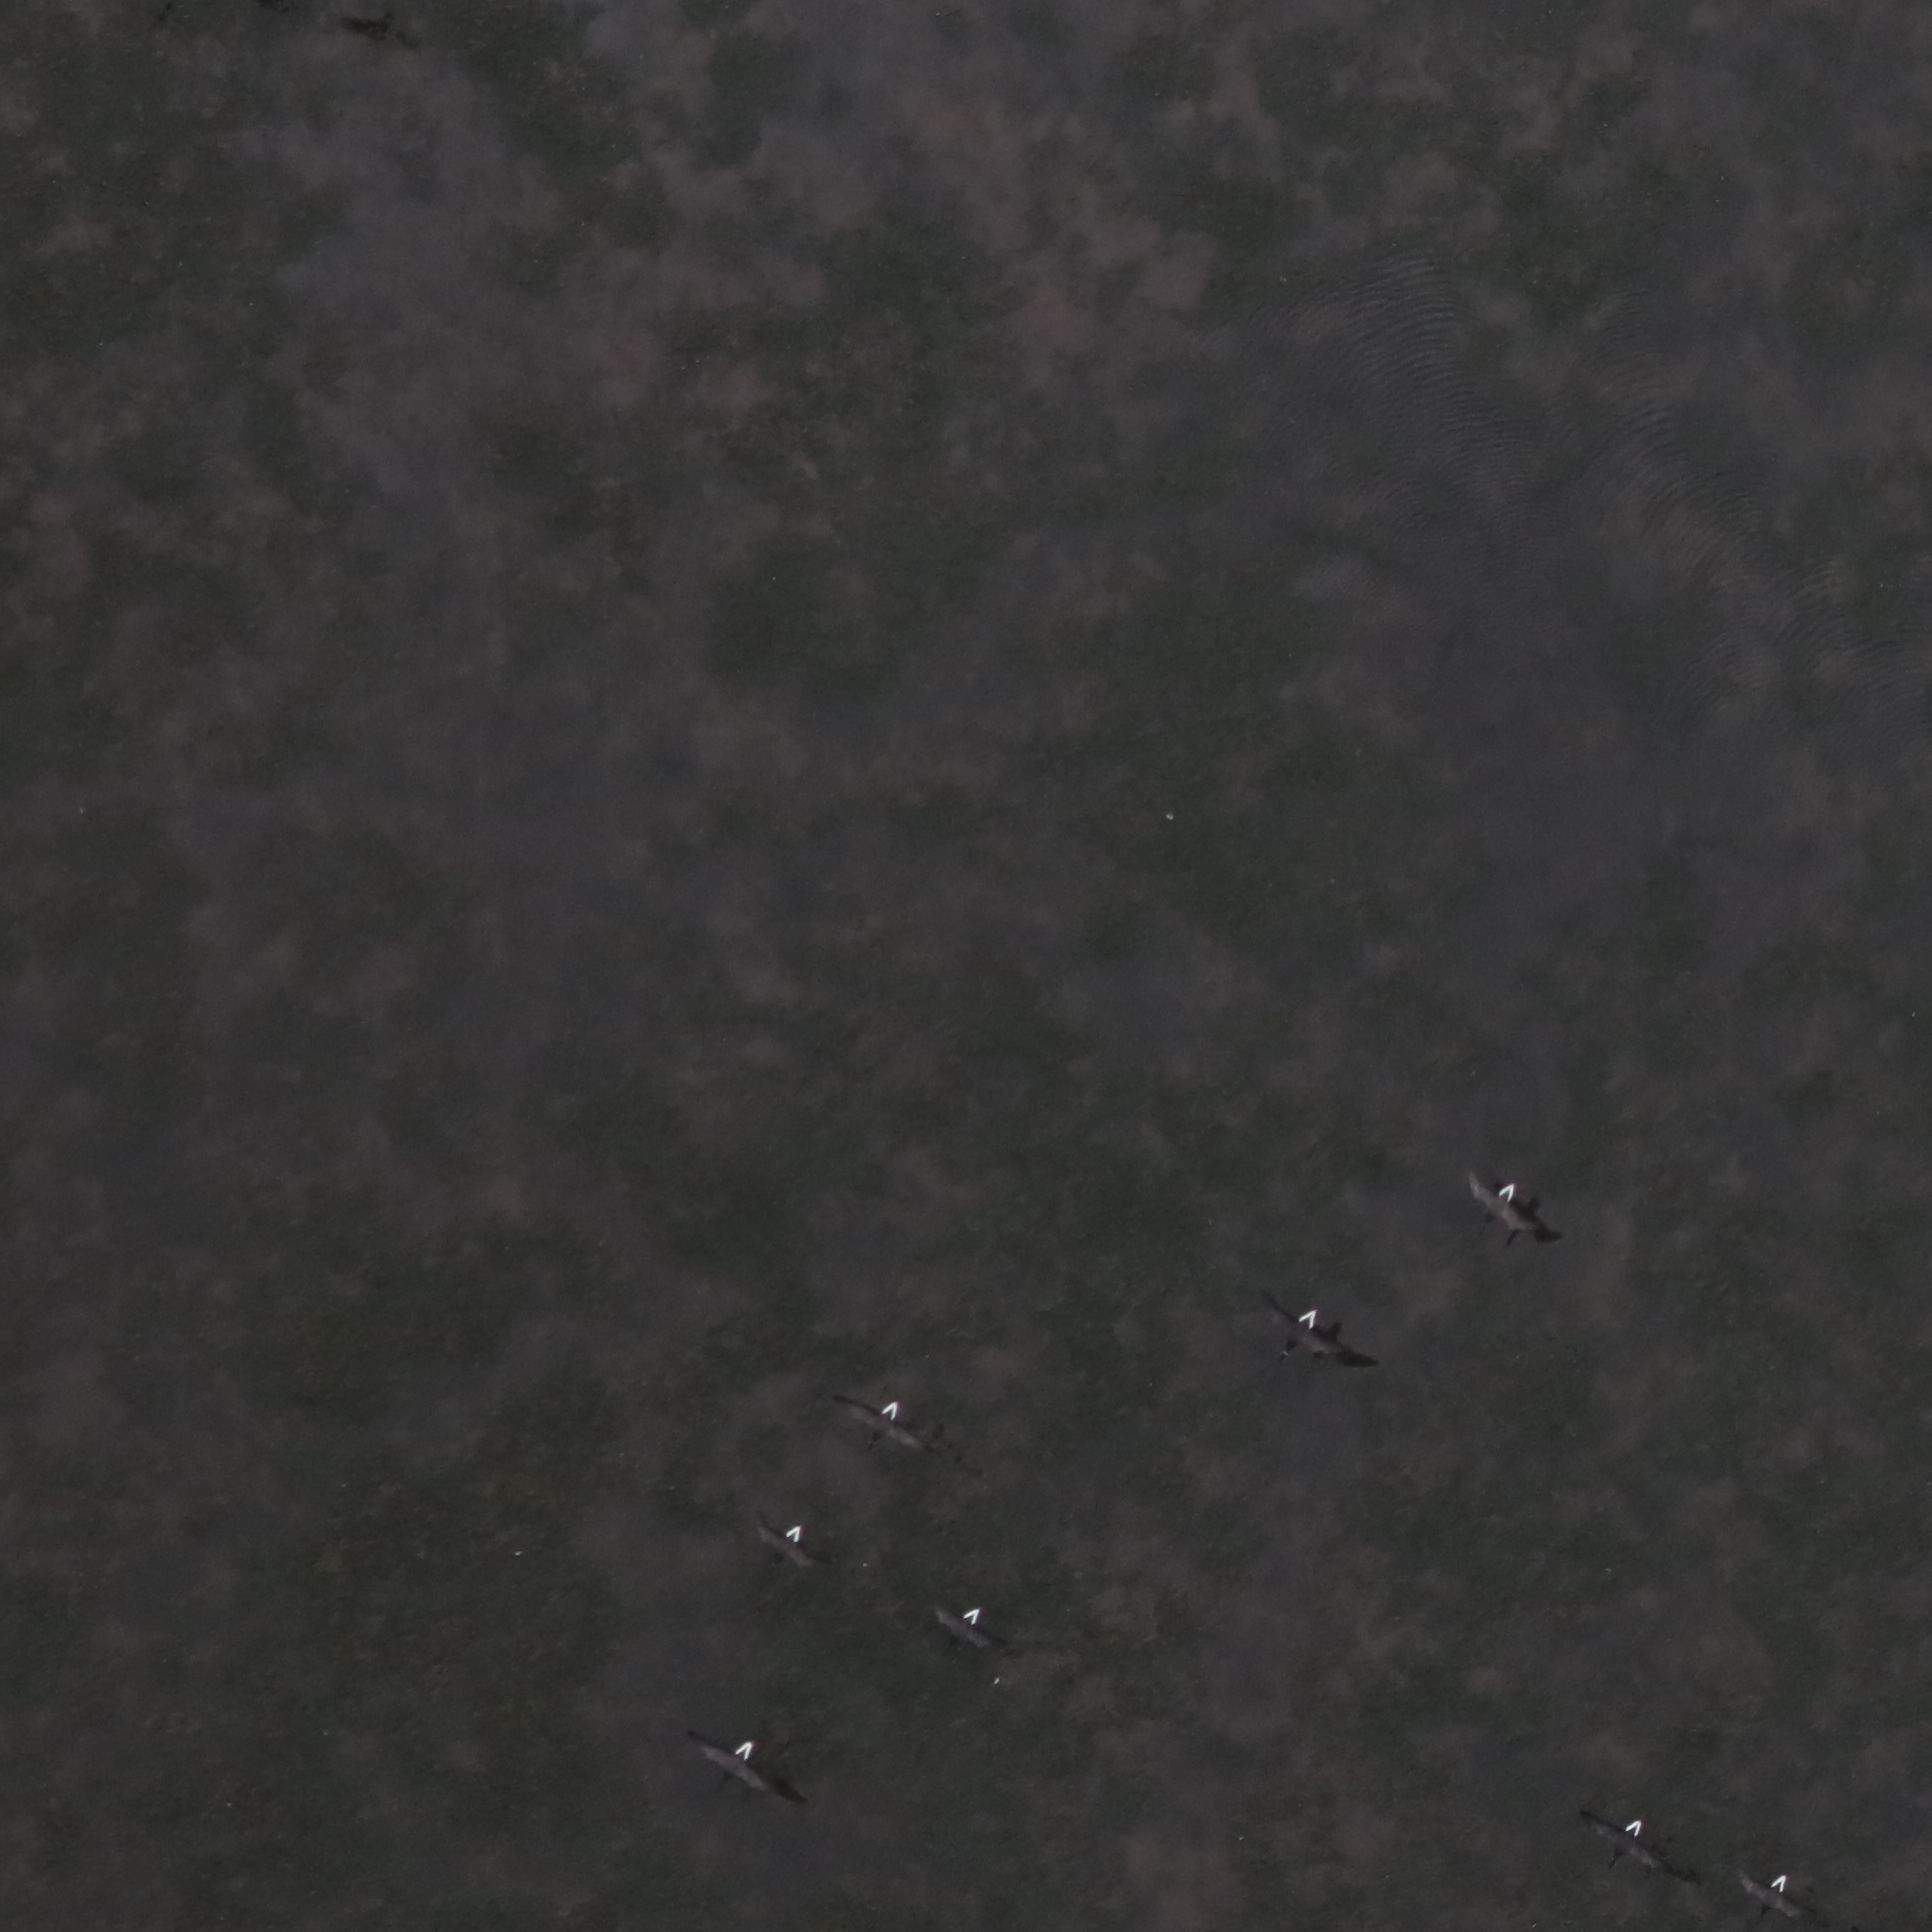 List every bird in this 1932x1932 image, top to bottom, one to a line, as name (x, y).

brant (1499, 1201)
brant (1299, 1331)
brant (888, 1425)
brant (783, 1544)
brant (965, 1625)
brant (734, 1763)
brant (1627, 1840)
brant (1775, 1893)